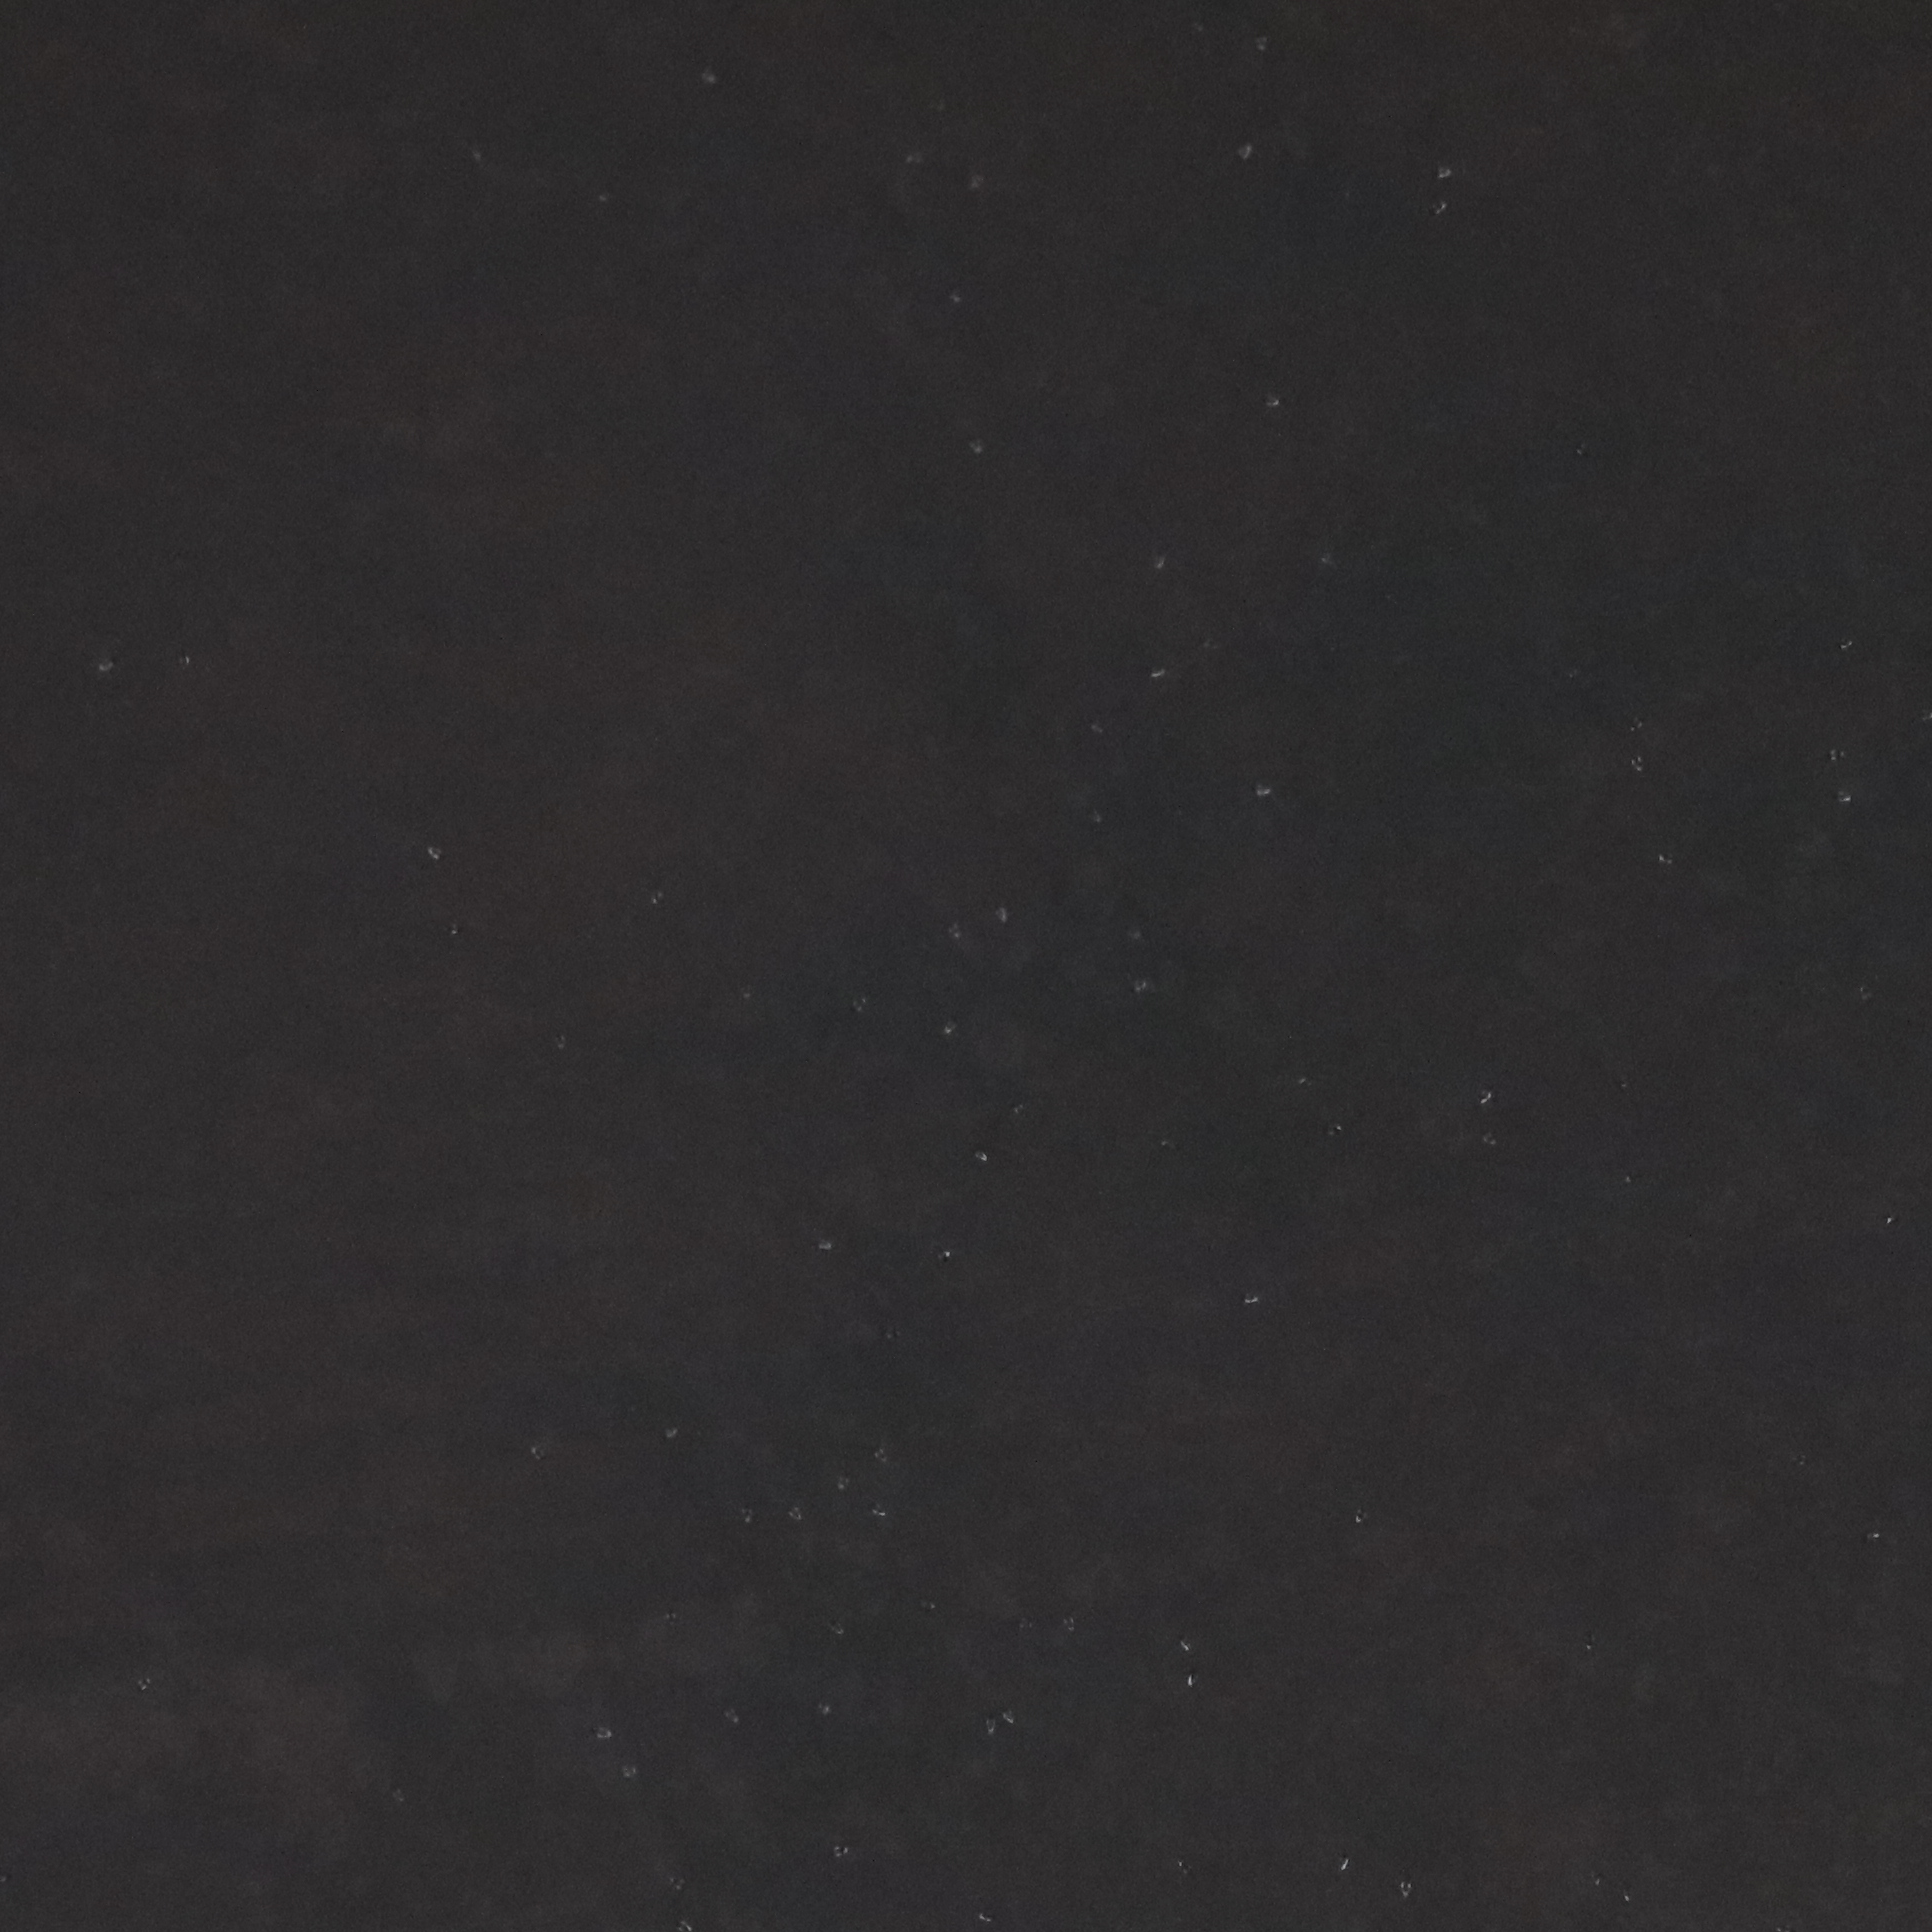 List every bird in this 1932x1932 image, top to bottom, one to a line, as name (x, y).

brant (1206, 23)
brant (1274, 46)
brant (715, 76)
brant (941, 104)
brant (916, 158)
brant (1239, 158)
brant (476, 162)
brant (1446, 174)
brant (977, 183)
brant (597, 197)
brant (1439, 218)
brant (963, 295)
brant (1272, 398)
brant (974, 440)
brant (1577, 444)
brant (1326, 555)
brant (1159, 559)
brant (1838, 645)
brant (1198, 659)
brant (189, 665)
brant (114, 670)
brant (1565, 672)
brant (1155, 676)
brant (1930, 721)
brant (1103, 724)
brant (1634, 726)
brant (1837, 754)
brant (1640, 768)
brant (1262, 785)
brant (1846, 796)
brant (1101, 818)
brant (431, 844)
brant (1664, 855)
brant (653, 901)
brant (455, 923)
brant (1007, 925)
brant (963, 933)
brant (1131, 933)
brant (1137, 987)
brant (1865, 993)
brant (758, 994)
brant (865, 1002)
brant (945, 1031)
brant (560, 1039)
brant (1312, 1080)
brant (1624, 1080)
brant (1486, 1095)
brant (1014, 1100)
brant (1338, 1130)
brant (1494, 1130)
brant (1161, 1138)
brant (980, 1149)
brant (1637, 1170)
brant (1891, 1228)
brant (826, 1246)
brant (947, 1254)
brant (1249, 1296)
brant (898, 1330)
brant (670, 1433)
brant (883, 1452)
brant (537, 1453)
brant (1800, 1455)
brant (843, 1480)
brant (800, 1511)
brant (757, 1512)
brant (882, 1522)
brant (1360, 1523)
brant (1874, 1537)
brant (936, 1609)
brant (679, 1616)
brant (1066, 1621)
brant (1028, 1627)
brant (833, 1629)
brant (1184, 1633)
brant (1587, 1641)
brant (1207, 1673)
brant (145, 1684)
brant (821, 1707)
brant (740, 1719)
brant (1008, 1720)
brant (979, 1732)
brant (604, 1733)
brant (639, 1775)
brant (396, 1789)
brant (846, 1854)
brant (1349, 1858)
brant (1179, 1863)
brant (677, 1881)
brant (1594, 1881)
brant (7, 1882)
brant (1410, 1886)
brant (1628, 1893)
brant (998, 1913)
brant (685, 1923)
brant (1787, 1925)